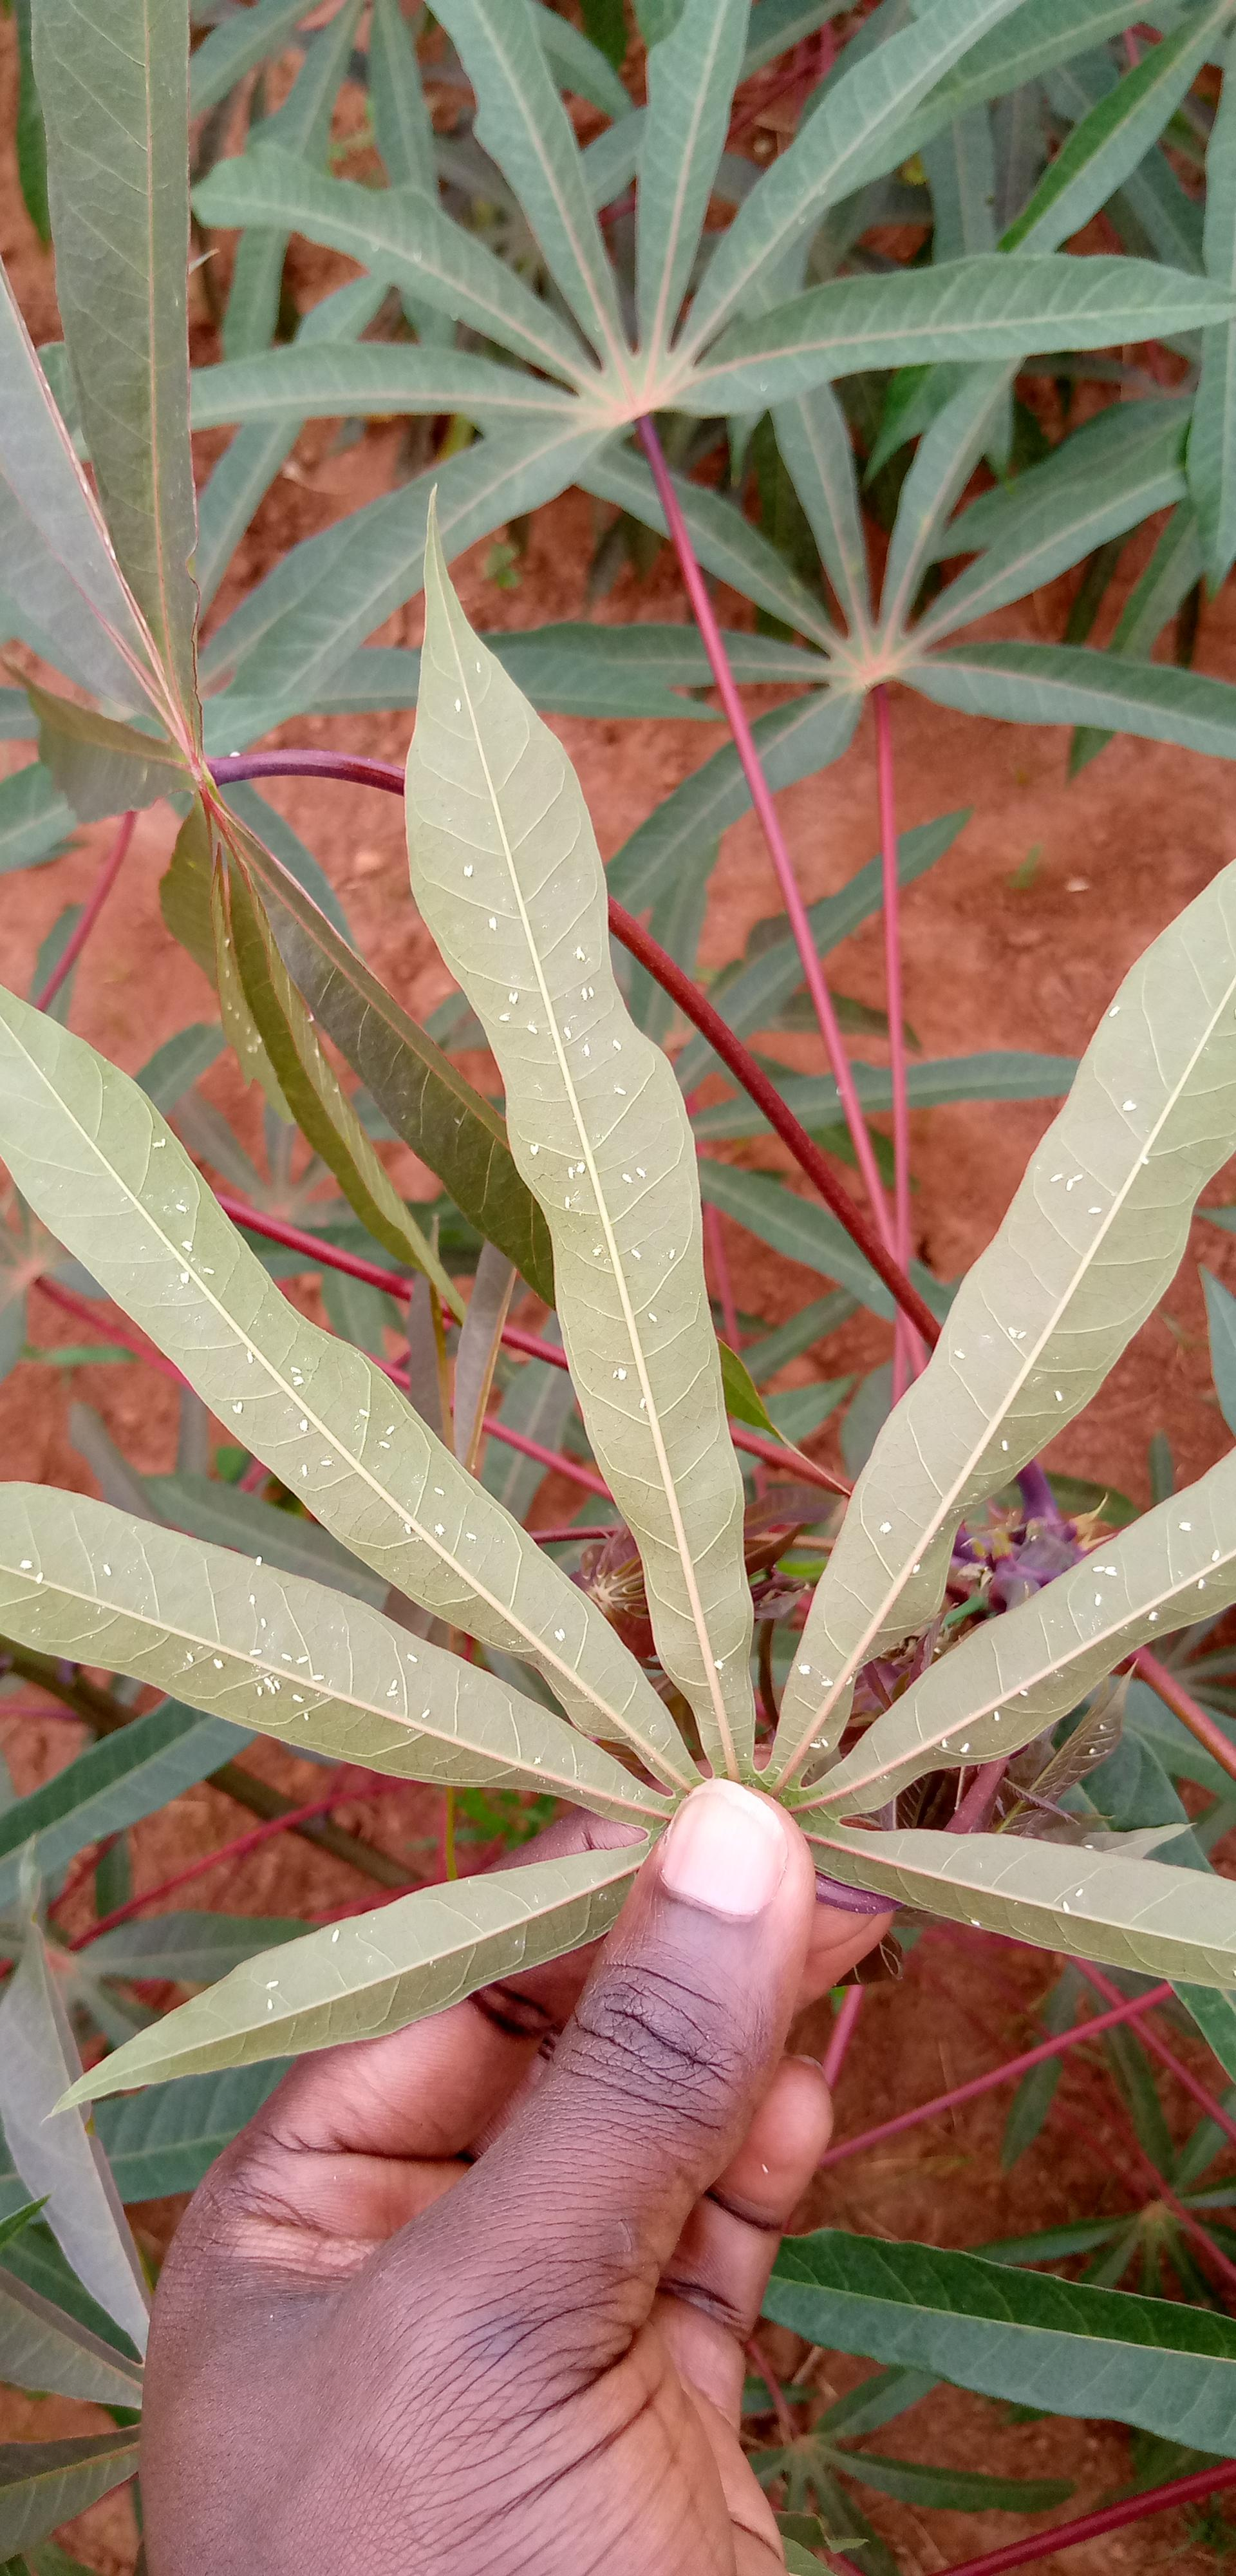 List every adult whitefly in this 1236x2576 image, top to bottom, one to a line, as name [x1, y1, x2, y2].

whitefly [453, 697, 464, 715]
whitefly [467, 863, 474, 878]
whitefly [462, 865, 467, 879]
whitefly [492, 913, 498, 934]
whitefly [487, 916, 492, 931]
whitefly [575, 944, 581, 962]
whitefly [580, 950, 586, 963]
whitefly [586, 983, 595, 998]
whitefly [579, 986, 588, 1002]
whitefly [507, 990, 513, 1003]
whitefly [512, 990, 520, 1006]
whitefly [1106, 1004, 1122, 1019]
whitefly [497, 1011, 512, 1024]
whitefly [525, 1021, 539, 1037]
whitefly [562, 1025, 574, 1041]
whitefly [610, 1037, 624, 1052]
whitefly [582, 1042, 591, 1059]
whitefly [612, 1085, 628, 1097]
whitefly [1121, 1099, 1134, 1107]
whitefly [1121, 1104, 1138, 1112]
whitefly [161, 1137, 168, 1150]
whitefly [150, 1141, 162, 1150]
whitefly [527, 1141, 541, 1157]
whitefly [576, 1160, 585, 1174]
whitefly [566, 1163, 576, 1180]
whitefly [579, 1164, 586, 1175]
whitefly [634, 1166, 646, 1179]
whitefly [619, 1170, 634, 1186]
whitefly [1048, 1171, 1064, 1185]
whitefly [1072, 1173, 1083, 1182]
whitefly [1065, 1178, 1074, 1193]
whitefly [563, 1194, 572, 1211]
whitefly [174, 1202, 189, 1215]
whitefly [1086, 1205, 1103, 1216]
whitefly [182, 1240, 194, 1247]
whitefly [180, 1242, 194, 1254]
whitefly [666, 1246, 678, 1262]
whitefly [590, 1247, 601, 1253]
whitefly [629, 1247, 642, 1261]
whitefly [592, 1252, 603, 1258]
whitefly [201, 1265, 217, 1277]
whitefly [185, 1269, 190, 1285]
whitefly [178, 1271, 184, 1287]
whitefly [646, 1310, 660, 1326]
whitefly [1006, 1325, 1017, 1341]
whitefly [1016, 1330, 1028, 1341]
whitefly [951, 1348, 966, 1361]
whitefly [245, 1349, 256, 1366]
whitefly [288, 1364, 303, 1375]
whitefly [618, 1366, 623, 1381]
whitefly [612, 1368, 618, 1381]
whitefly [623, 1368, 628, 1381]
whitefly [290, 1375, 305, 1381]
whitefly [292, 1379, 305, 1387]
whitefly [1053, 1388, 1063, 1403]
whitefly [636, 1396, 648, 1412]
whitefly [236, 1400, 245, 1416]
whitefly [230, 1403, 237, 1415]
whitefly [357, 1407, 372, 1420]
whitefly [303, 1416, 309, 1434]
whitefly [299, 1419, 303, 1433]
whitefly [384, 1423, 396, 1437]
whitefly [1000, 1437, 1012, 1453]
whitefly [377, 1439, 392, 1450]
whitefly [318, 1458, 335, 1468]
whitefly [299, 1462, 310, 1480]
whitefly [432, 1485, 447, 1497]
whitefly [1177, 1520, 1192, 1528]
whitefly [402, 1521, 413, 1536]
whitefly [877, 1521, 891, 1532]
whitefly [436, 1522, 447, 1534]
whitefly [433, 1524, 444, 1537]
whitefly [882, 1524, 893, 1534]
whitefly [1177, 1525, 1192, 1532]
whitefly [464, 1531, 479, 1542]
whitefly [1210, 1548, 1223, 1565]
whitefly [252, 1554, 265, 1567]
whitefly [19, 1559, 33, 1564]
whitefly [101, 1562, 113, 1577]
whitefly [909, 1562, 922, 1576]
whitefly [18, 1563, 35, 1569]
whitefly [1105, 1564, 1118, 1571]
whitefly [1091, 1565, 1106, 1573]
whitefly [32, 1570, 46, 1586]
whitefly [1104, 1570, 1118, 1578]
whitefly [1195, 1577, 1206, 1591]
whitefly [1092, 1592, 1103, 1608]
whitefly [247, 1593, 258, 1606]
whitefly [1147, 1608, 1160, 1624]
whitefly [259, 1616, 270, 1630]
whitefly [558, 1626, 566, 1640]
whitefly [553, 1629, 565, 1643]
whitefly [932, 1645, 943, 1656]
whitefly [246, 1647, 264, 1657]
whitefly [185, 1651, 196, 1664]
whitefly [279, 1651, 294, 1663]
whitefly [405, 1652, 420, 1665]
whitefly [294, 1653, 312, 1666]
whitefly [212, 1658, 221, 1670]
whitefly [715, 1658, 725, 1667]
whitefly [218, 1659, 225, 1668]
whitefly [711, 1662, 722, 1671]
whitefly [796, 1663, 812, 1669]
whitefly [798, 1669, 811, 1676]
whitefly [311, 1672, 326, 1682]
whitefly [844, 1674, 854, 1687]
whitefly [262, 1676, 273, 1687]
whitefly [389, 1676, 399, 1690]
whitefly [273, 1679, 284, 1692]
whitefly [255, 1684, 264, 1698]
whitefly [270, 1685, 277, 1696]
whitefly [1018, 1689, 1031, 1699]
whitefly [384, 1690, 400, 1698]
whitefly [289, 1691, 306, 1705]
whitefly [419, 1707, 432, 1720]
whitefly [992, 1709, 1002, 1724]
whitefly [302, 1711, 312, 1723]
whitefly [819, 1736, 830, 1748]
whitefly [941, 1736, 950, 1749]
whitefly [807, 1741, 821, 1750]
whitefly [957, 1741, 972, 1755]
whitefly [1087, 1746, 1099, 1757]
whitefly [531, 1755, 543, 1766]
whitefly [1082, 1842, 1094, 1851]
whitefly [1074, 1886, 1086, 1899]
whitefly [1061, 1899, 1072, 1915]
whitefly [969, 1917, 982, 1927]
whitefly [329, 1926, 342, 1944]
whitefly [263, 1979, 281, 1991]
whitefly [265, 1997, 276, 2012]